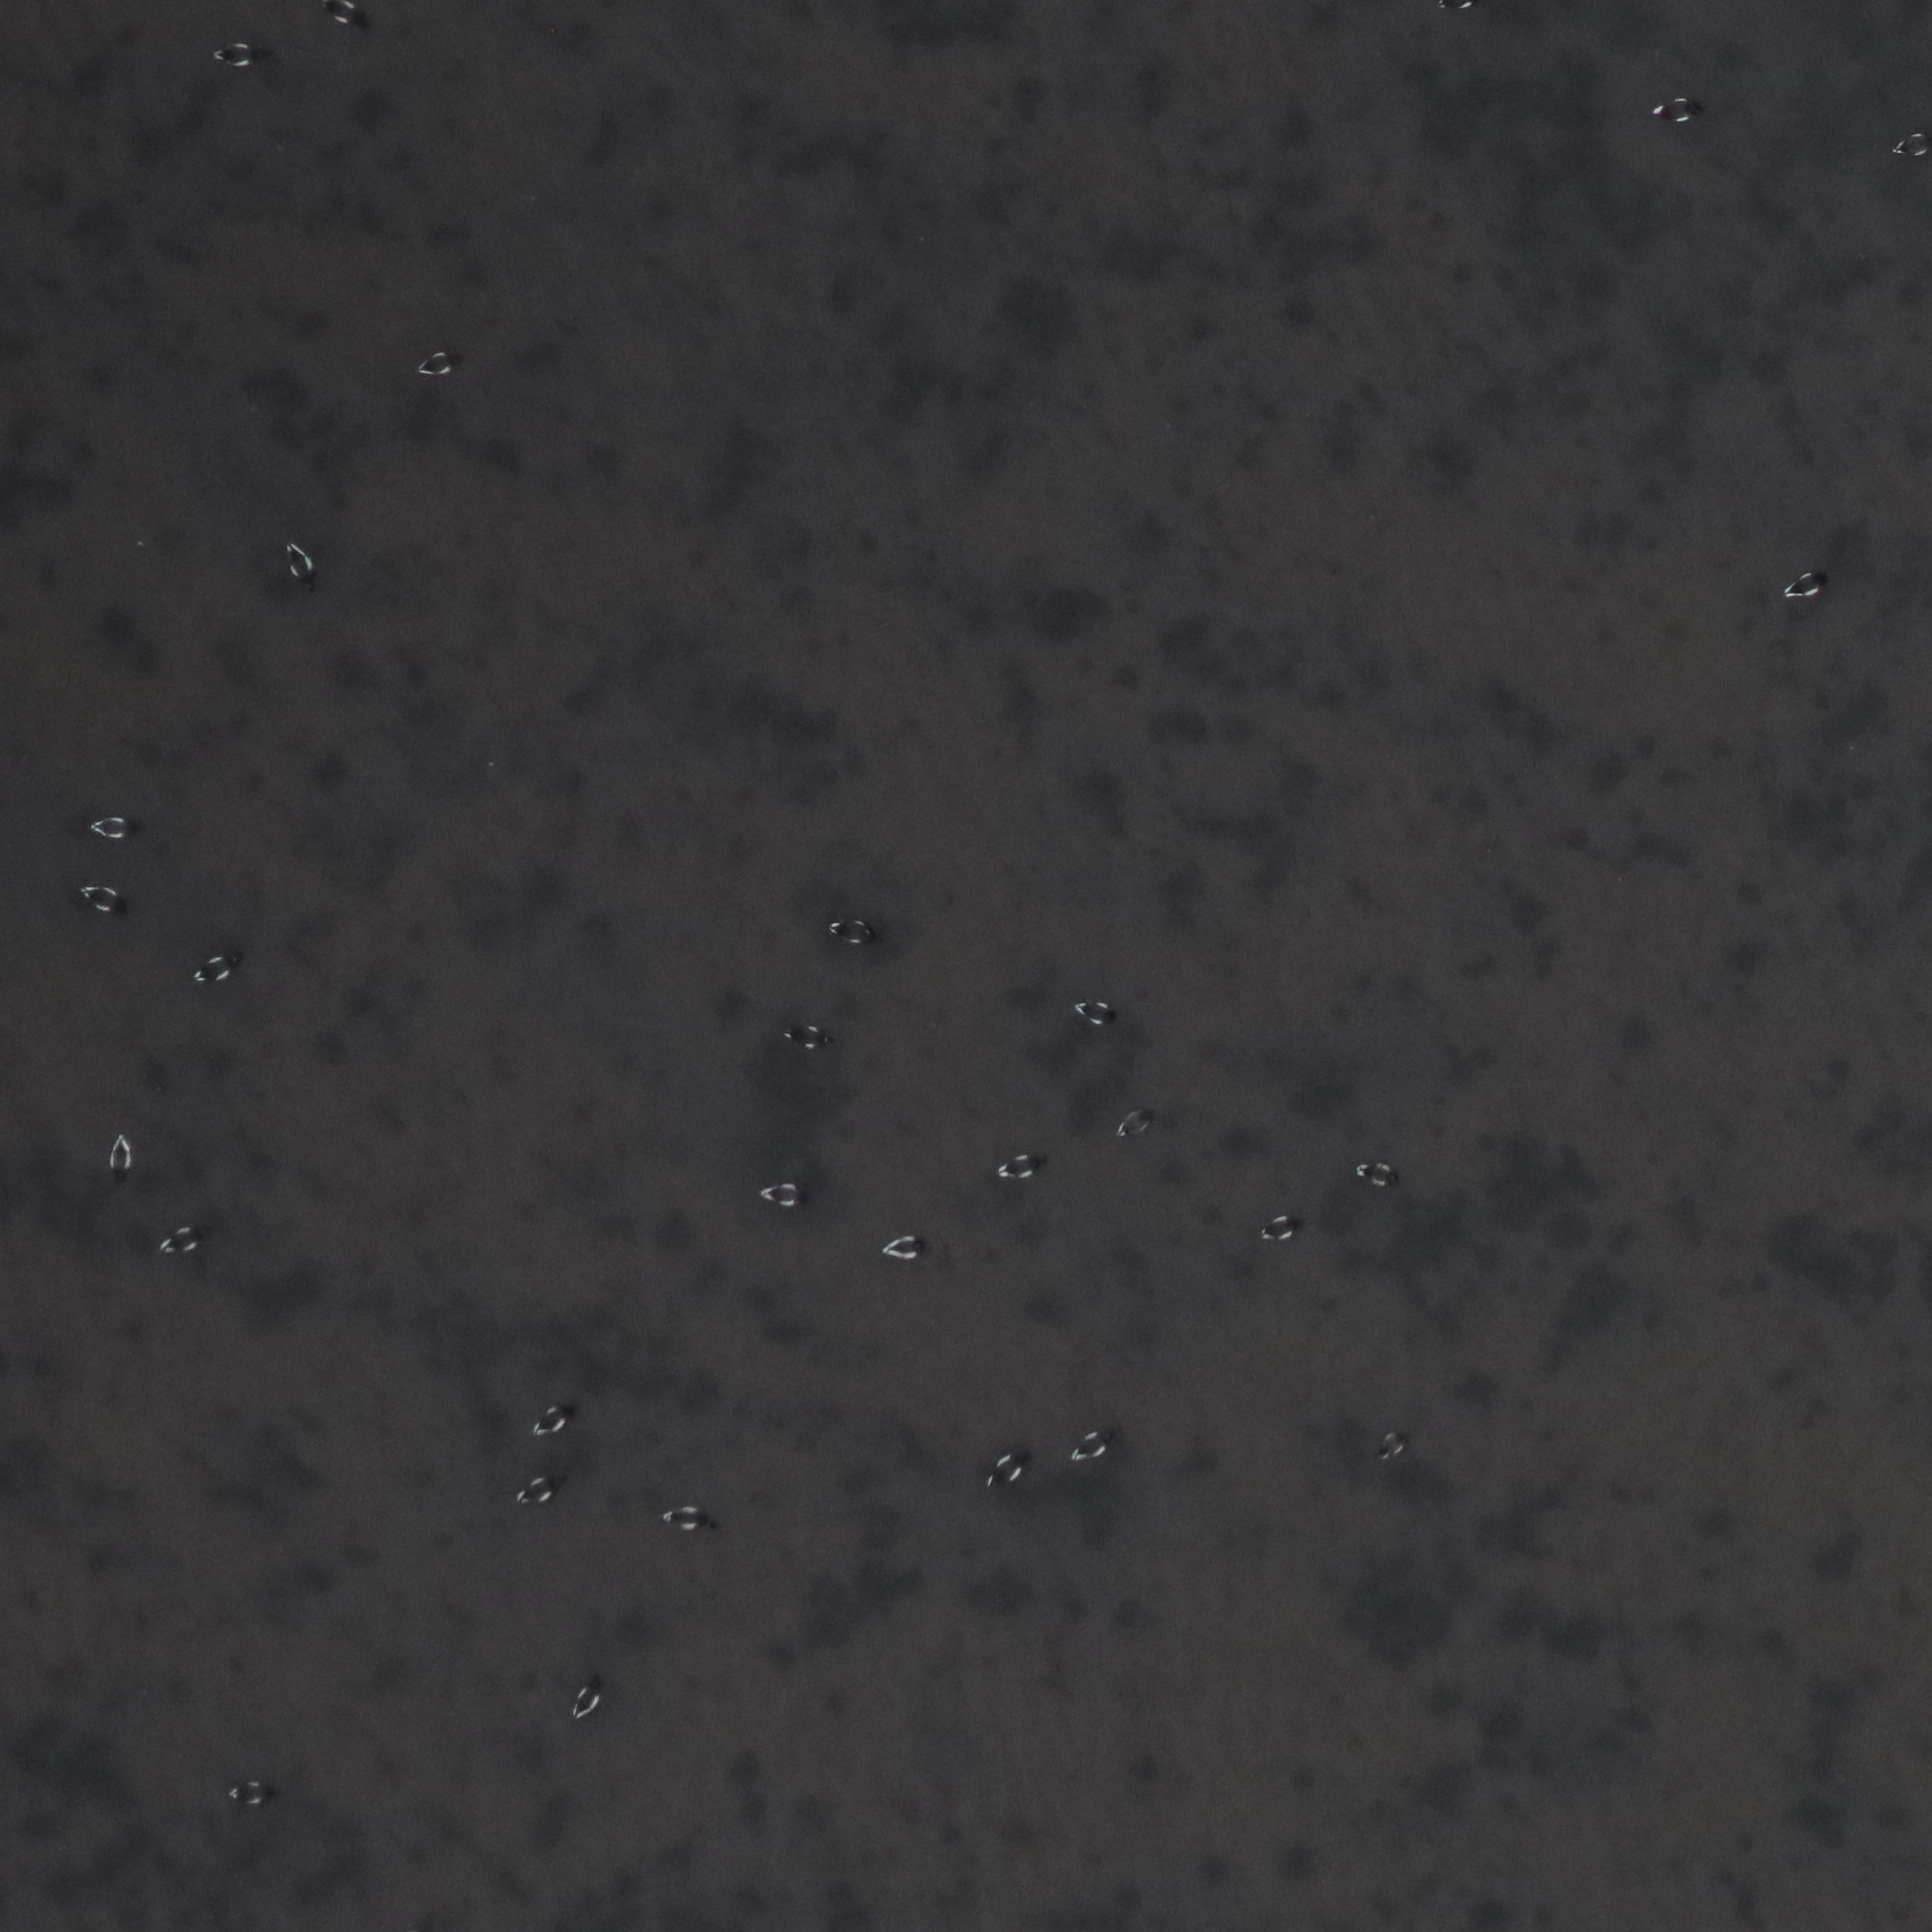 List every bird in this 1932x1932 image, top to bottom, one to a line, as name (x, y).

brant (347, 9)
brant (237, 51)
brant (1678, 111)
brant (1915, 144)
brant (438, 365)
brant (300, 566)
brant (1805, 585)
brant (112, 827)
brant (103, 899)
brant (853, 932)
brant (217, 970)
brant (1095, 1012)
brant (810, 1034)
brant (1135, 1122)
brant (121, 1159)
brant (1019, 1168)
brant (1378, 1173)
brant (785, 1193)
brant (1280, 1228)
brant (184, 1241)
brant (906, 1249)
brant (554, 1419)
brant (1390, 1442)
brant (1090, 1446)
brant (1005, 1470)
brant (540, 1490)
brant (688, 1518)
brant (586, 1699)
brant (252, 1793)